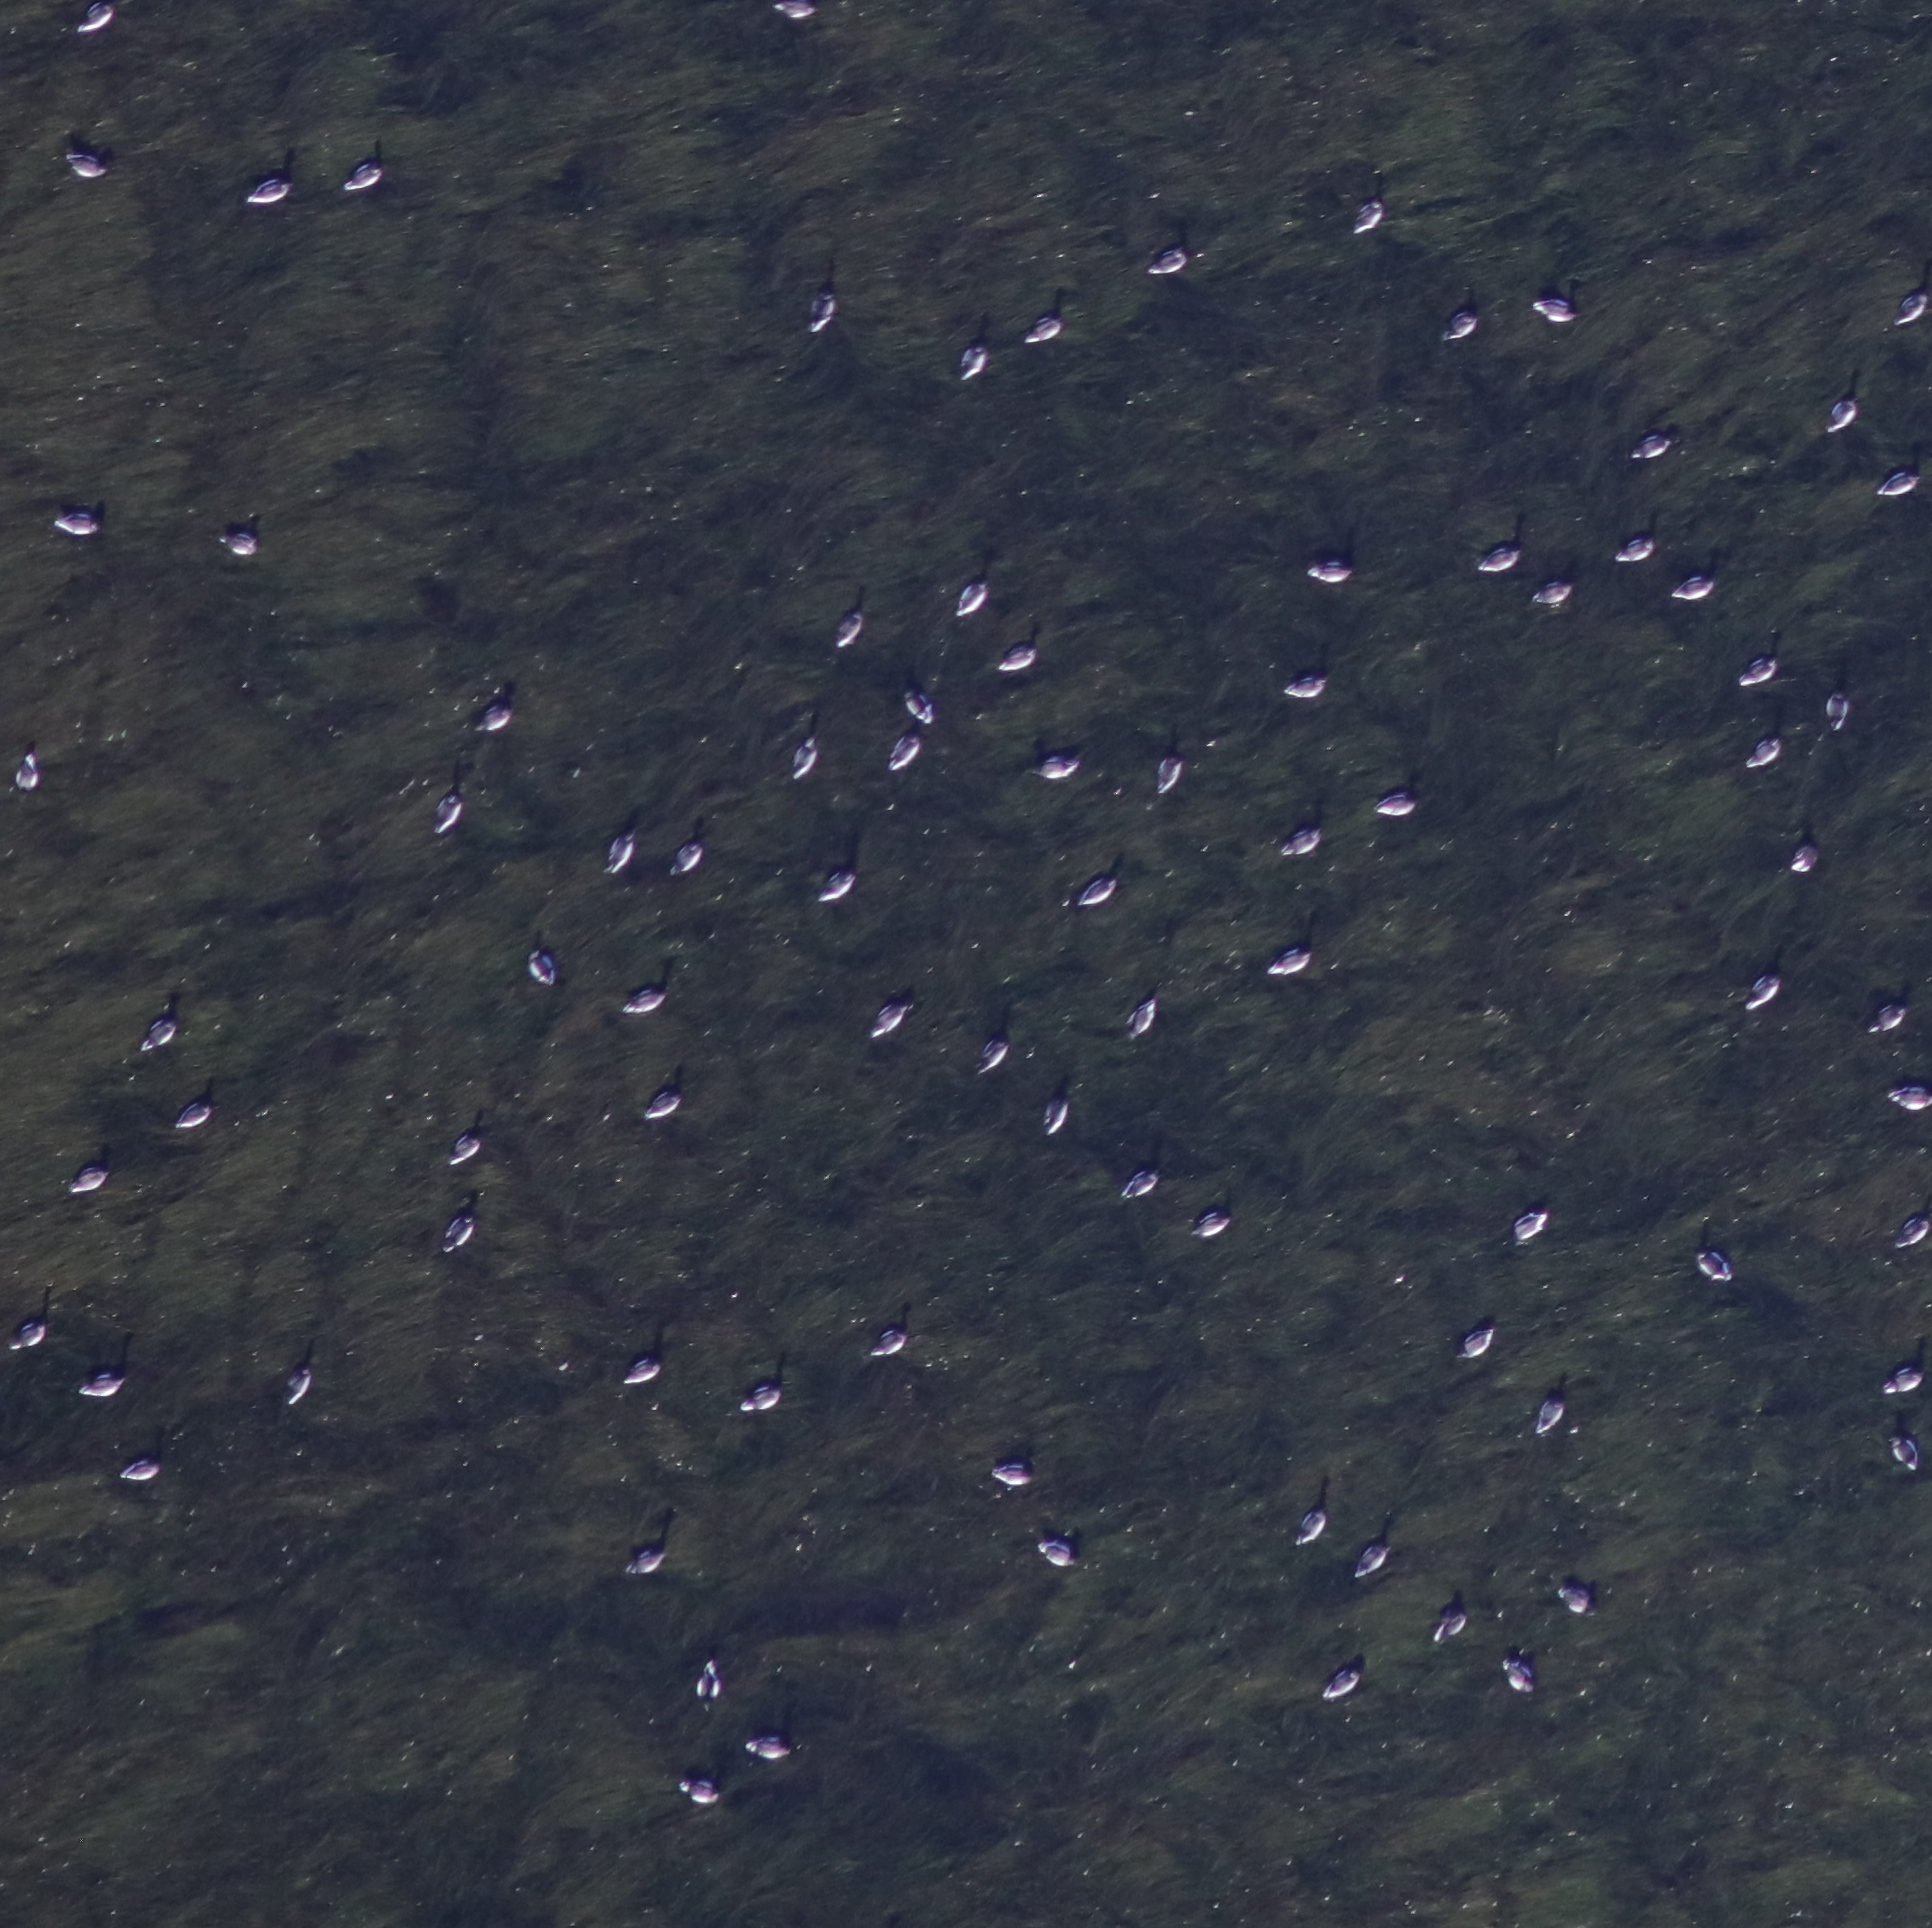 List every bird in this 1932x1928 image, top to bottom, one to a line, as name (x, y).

brant (797, 7)
brant (96, 18)
brant (87, 167)
brant (365, 177)
brant (271, 190)
brant (1374, 218)
brant (1166, 268)
brant (1915, 307)
brant (821, 309)
brant (1556, 310)
brant (1459, 326)
brant (1047, 328)
brant (970, 361)
brant (1842, 413)
brant (1654, 446)
brant (1899, 481)
brant (78, 521)
brant (242, 542)
brant (1638, 548)
brant (1499, 558)
brant (1332, 575)
brant (1695, 587)
brant (1558, 592)
brant (973, 597)
brant (850, 624)
brant (1019, 658)
brant (1758, 671)
brant (1304, 689)
brant (917, 709)
brant (1838, 710)
brant (495, 715)
brant (905, 750)
brant (1766, 753)
brant (810, 763)
brant (1057, 766)
brant (1170, 773)
brant (20, 779)
brant (1397, 803)
brant (451, 811)
brant (1302, 841)
brant (620, 851)
brant (689, 857)
brant (1805, 858)
brant (838, 885)
brant (1097, 890)
brant (1291, 962)
brant (543, 967)
brant (1764, 990)
brant (645, 999)
brant (1140, 1016)
brant (889, 1017)
brant (1888, 1018)
brant (160, 1035)
brant (993, 1054)
brant (1915, 1098)
brant (663, 1104)
brant (1056, 1114)
brant (194, 1115)
brant (466, 1145)
brant (91, 1181)
brant (1143, 1183)
brant (1211, 1223)
brant (1529, 1227)
brant (1915, 1231)
brant (458, 1233)
brant (1713, 1265)
brant (30, 1329)
brant (890, 1343)
brant (1477, 1344)
brant (643, 1371)
brant (1904, 1379)
brant (299, 1381)
brant (103, 1385)
brant (764, 1397)
brant (1548, 1414)
brant (1906, 1453)
brant (143, 1469)
brant (1012, 1475)
brant (1316, 1524)
brant (1058, 1553)
brant (1376, 1558)
brant (649, 1559)
brant (1577, 1602)
brant (1451, 1625)
brant (1519, 1675)
brant (1341, 1684)
brant (710, 1685)
brant (772, 1746)
brant (704, 1792)